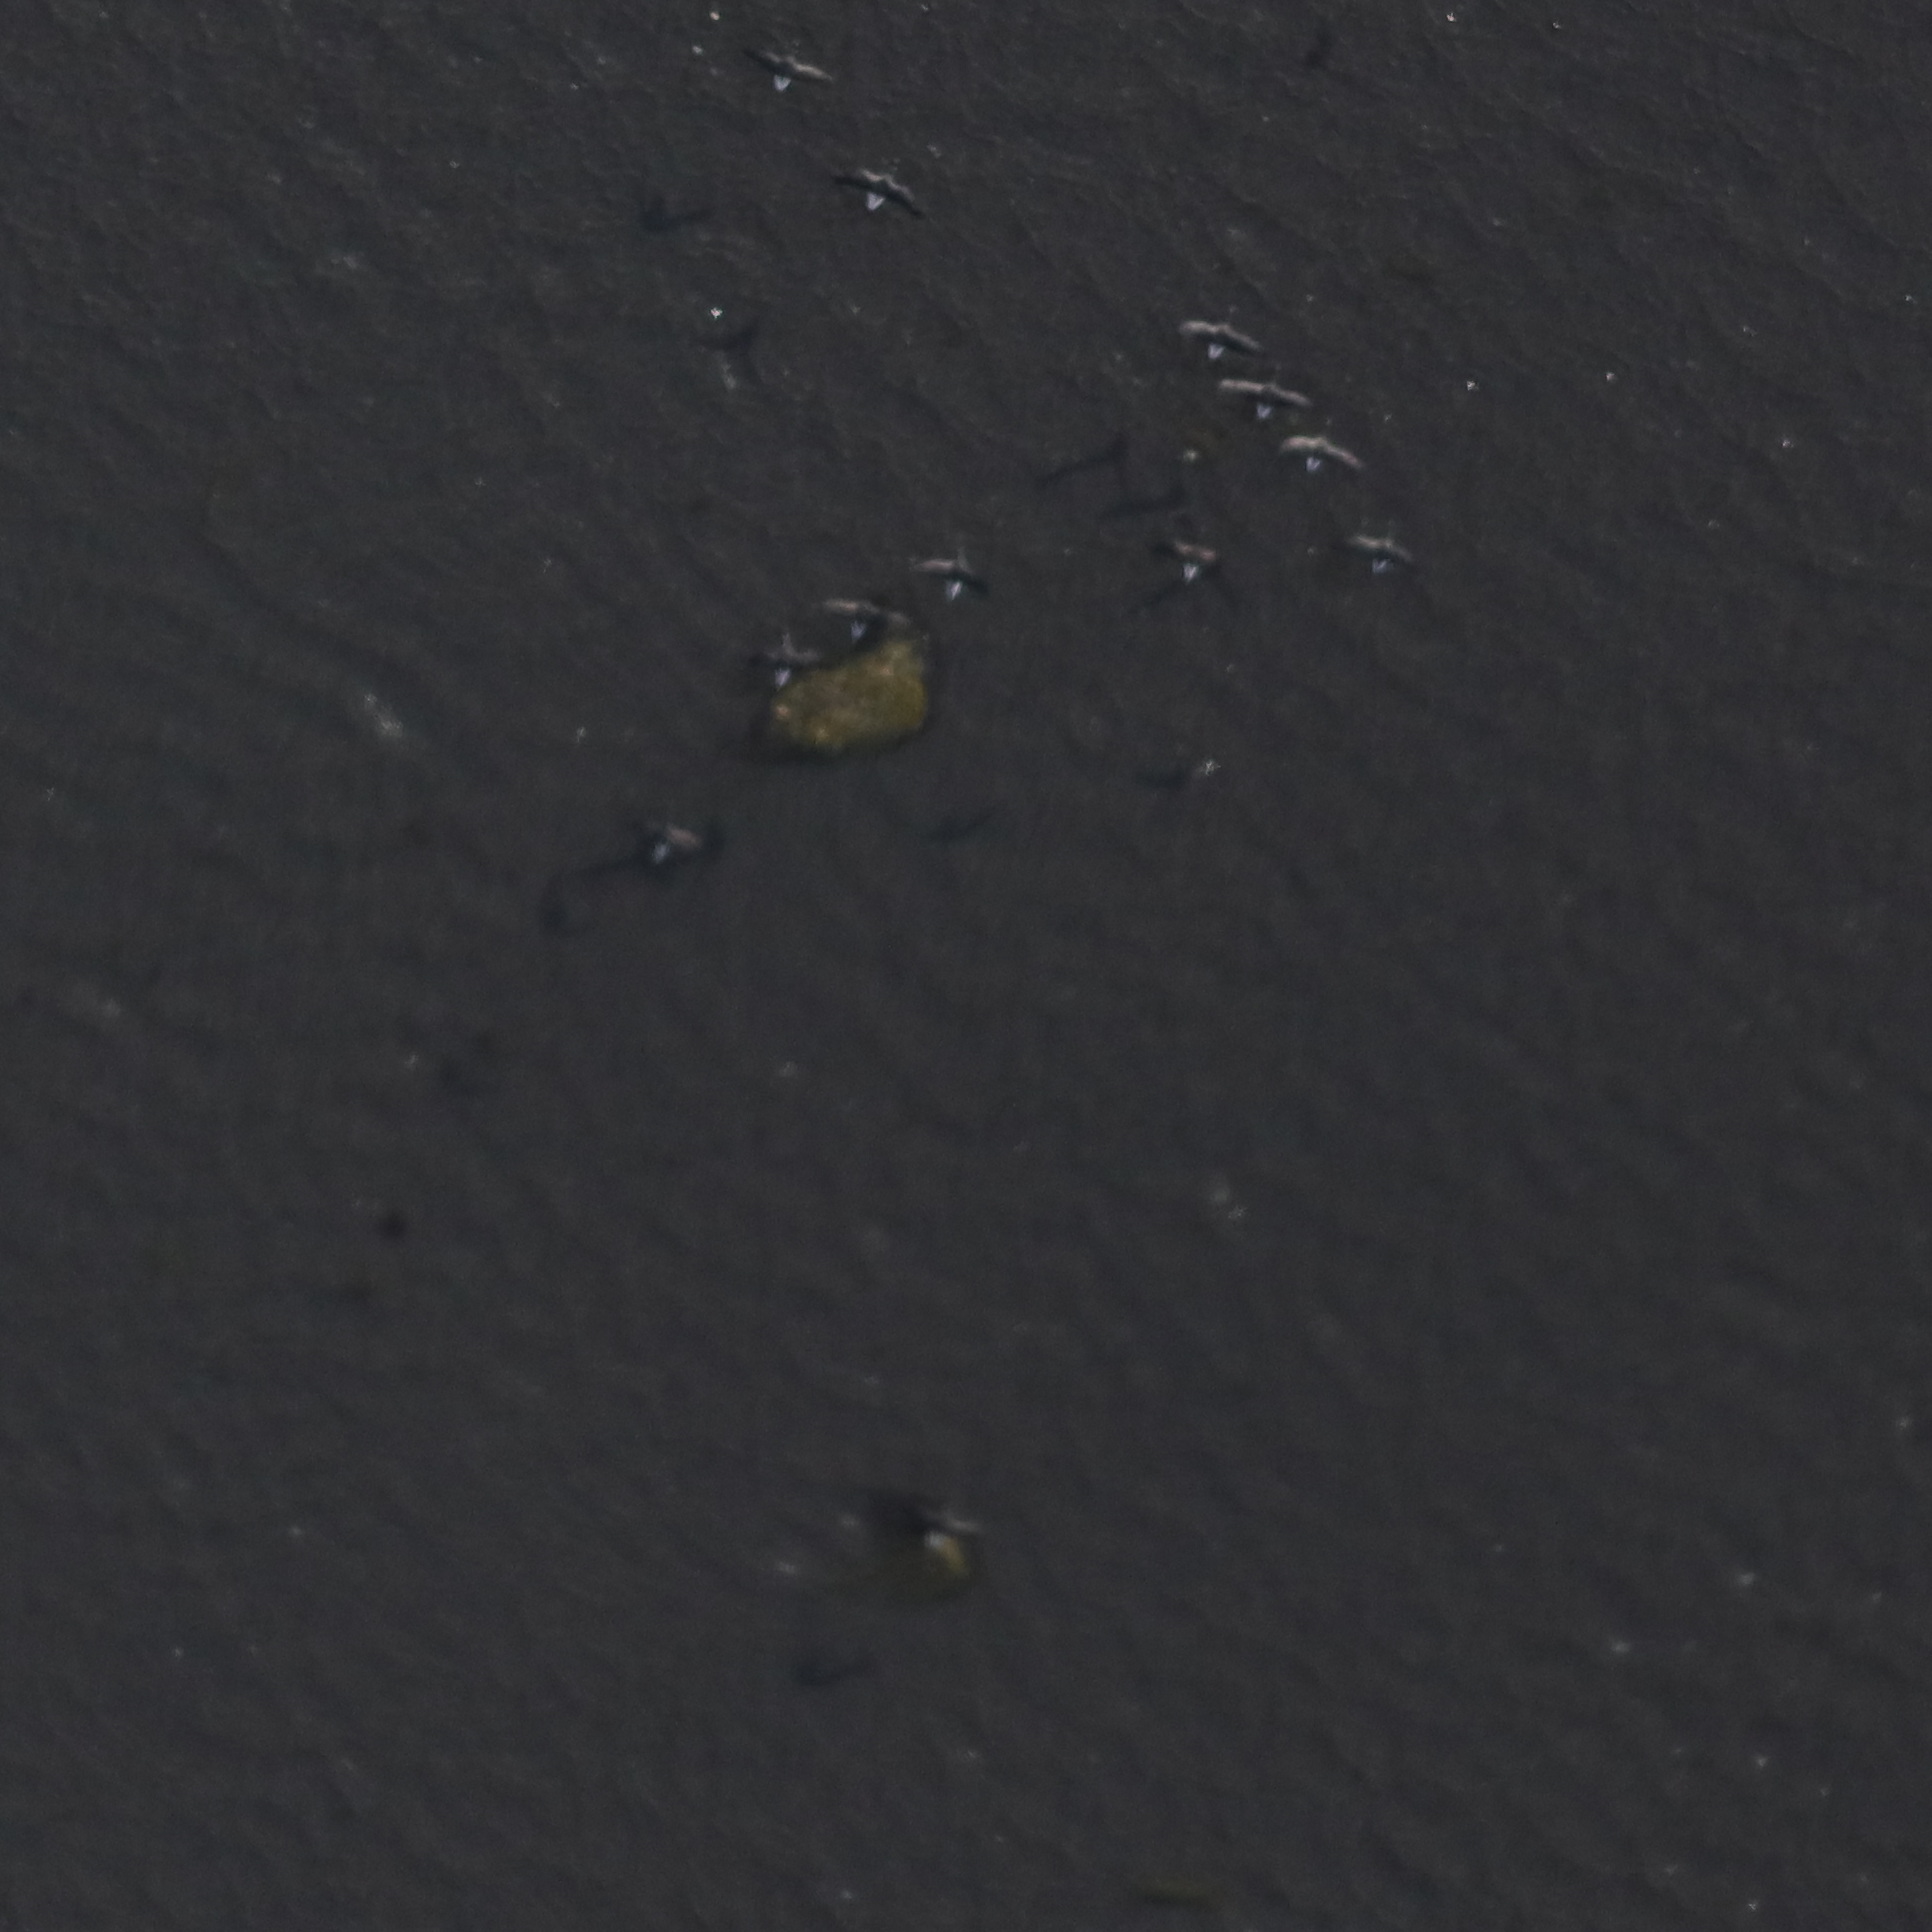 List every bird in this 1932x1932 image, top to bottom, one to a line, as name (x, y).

brant (786, 63)
brant (886, 185)
brant (1220, 338)
brant (1269, 396)
brant (1319, 450)
brant (1377, 555)
brant (1193, 556)
brant (954, 573)
brant (854, 613)
brant (777, 661)
brant (667, 835)